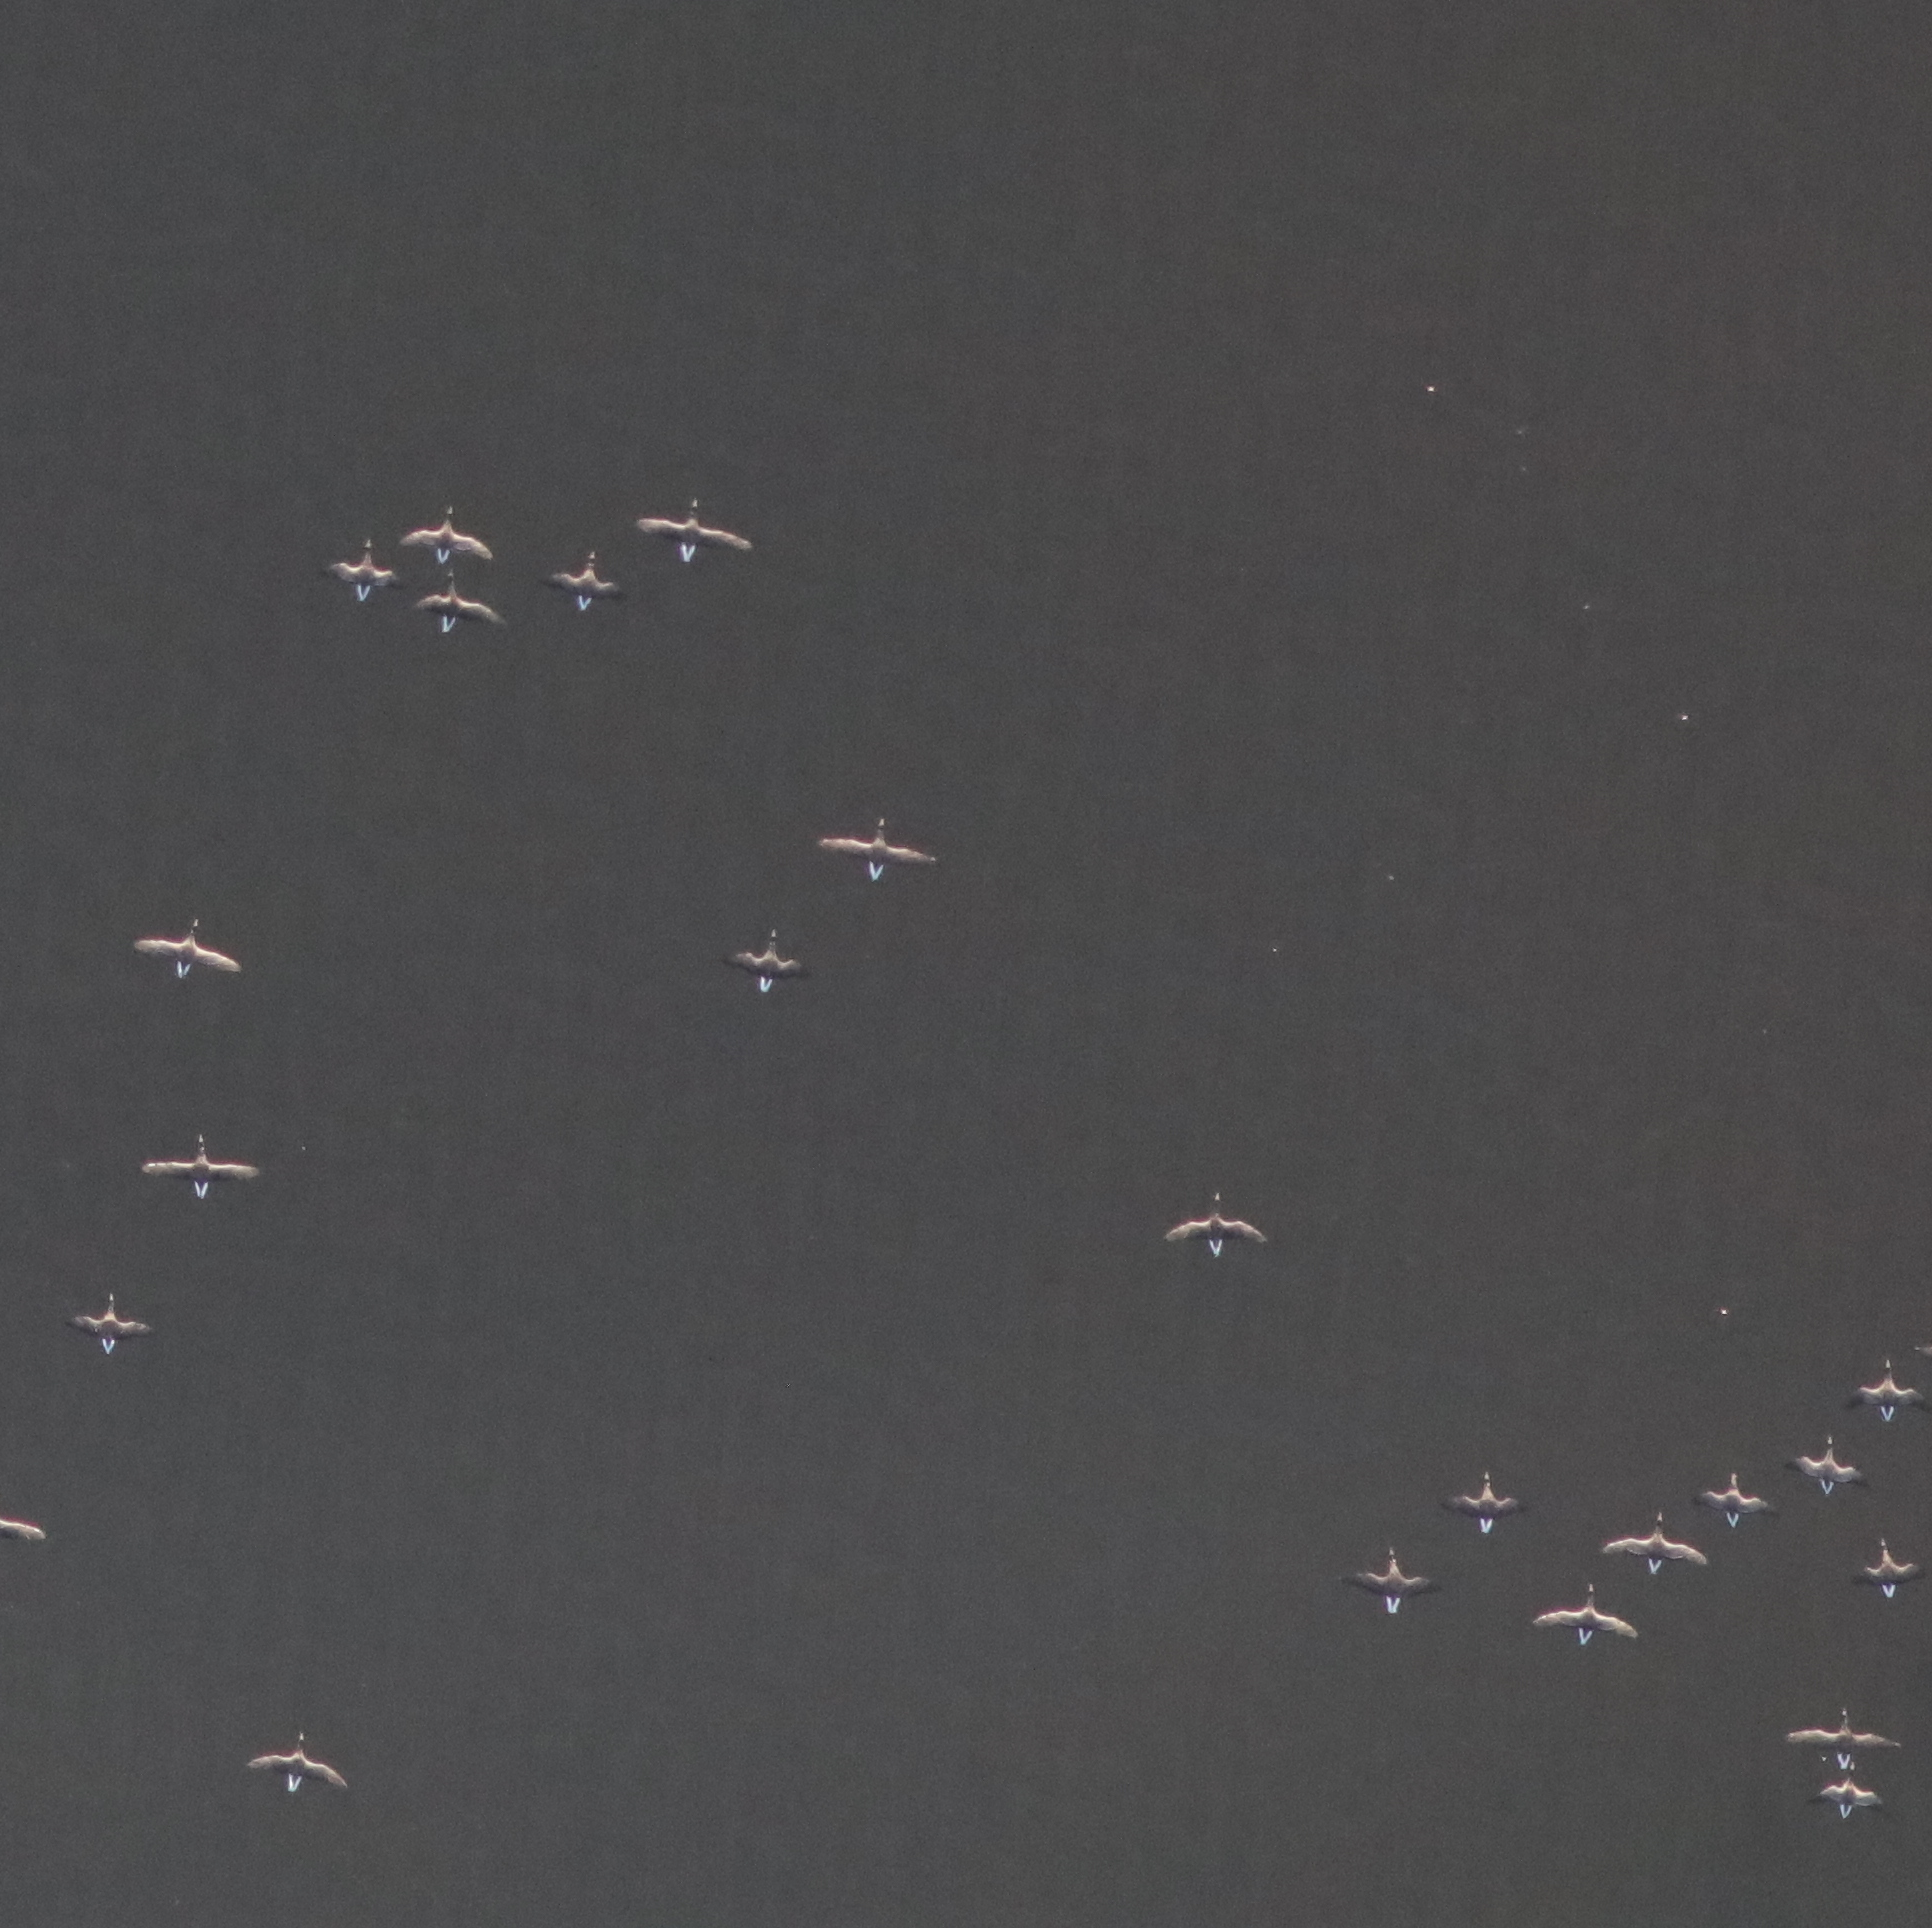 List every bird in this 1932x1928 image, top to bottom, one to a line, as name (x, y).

brant (687, 527)
brant (444, 539)
brant (366, 574)
brant (587, 584)
brant (448, 613)
brant (870, 850)
brant (190, 951)
brant (771, 963)
brant (198, 1176)
brant (1211, 1232)
brant (116, 1328)
brant (1887, 1397)
brant (1830, 1470)
brant (1737, 1502)
brant (1485, 1505)
brant (1659, 1549)
brant (1890, 1571)
brant (1391, 1579)
brant (1584, 1625)
brant (1840, 1731)
brant (300, 1764)
brant (1844, 1799)